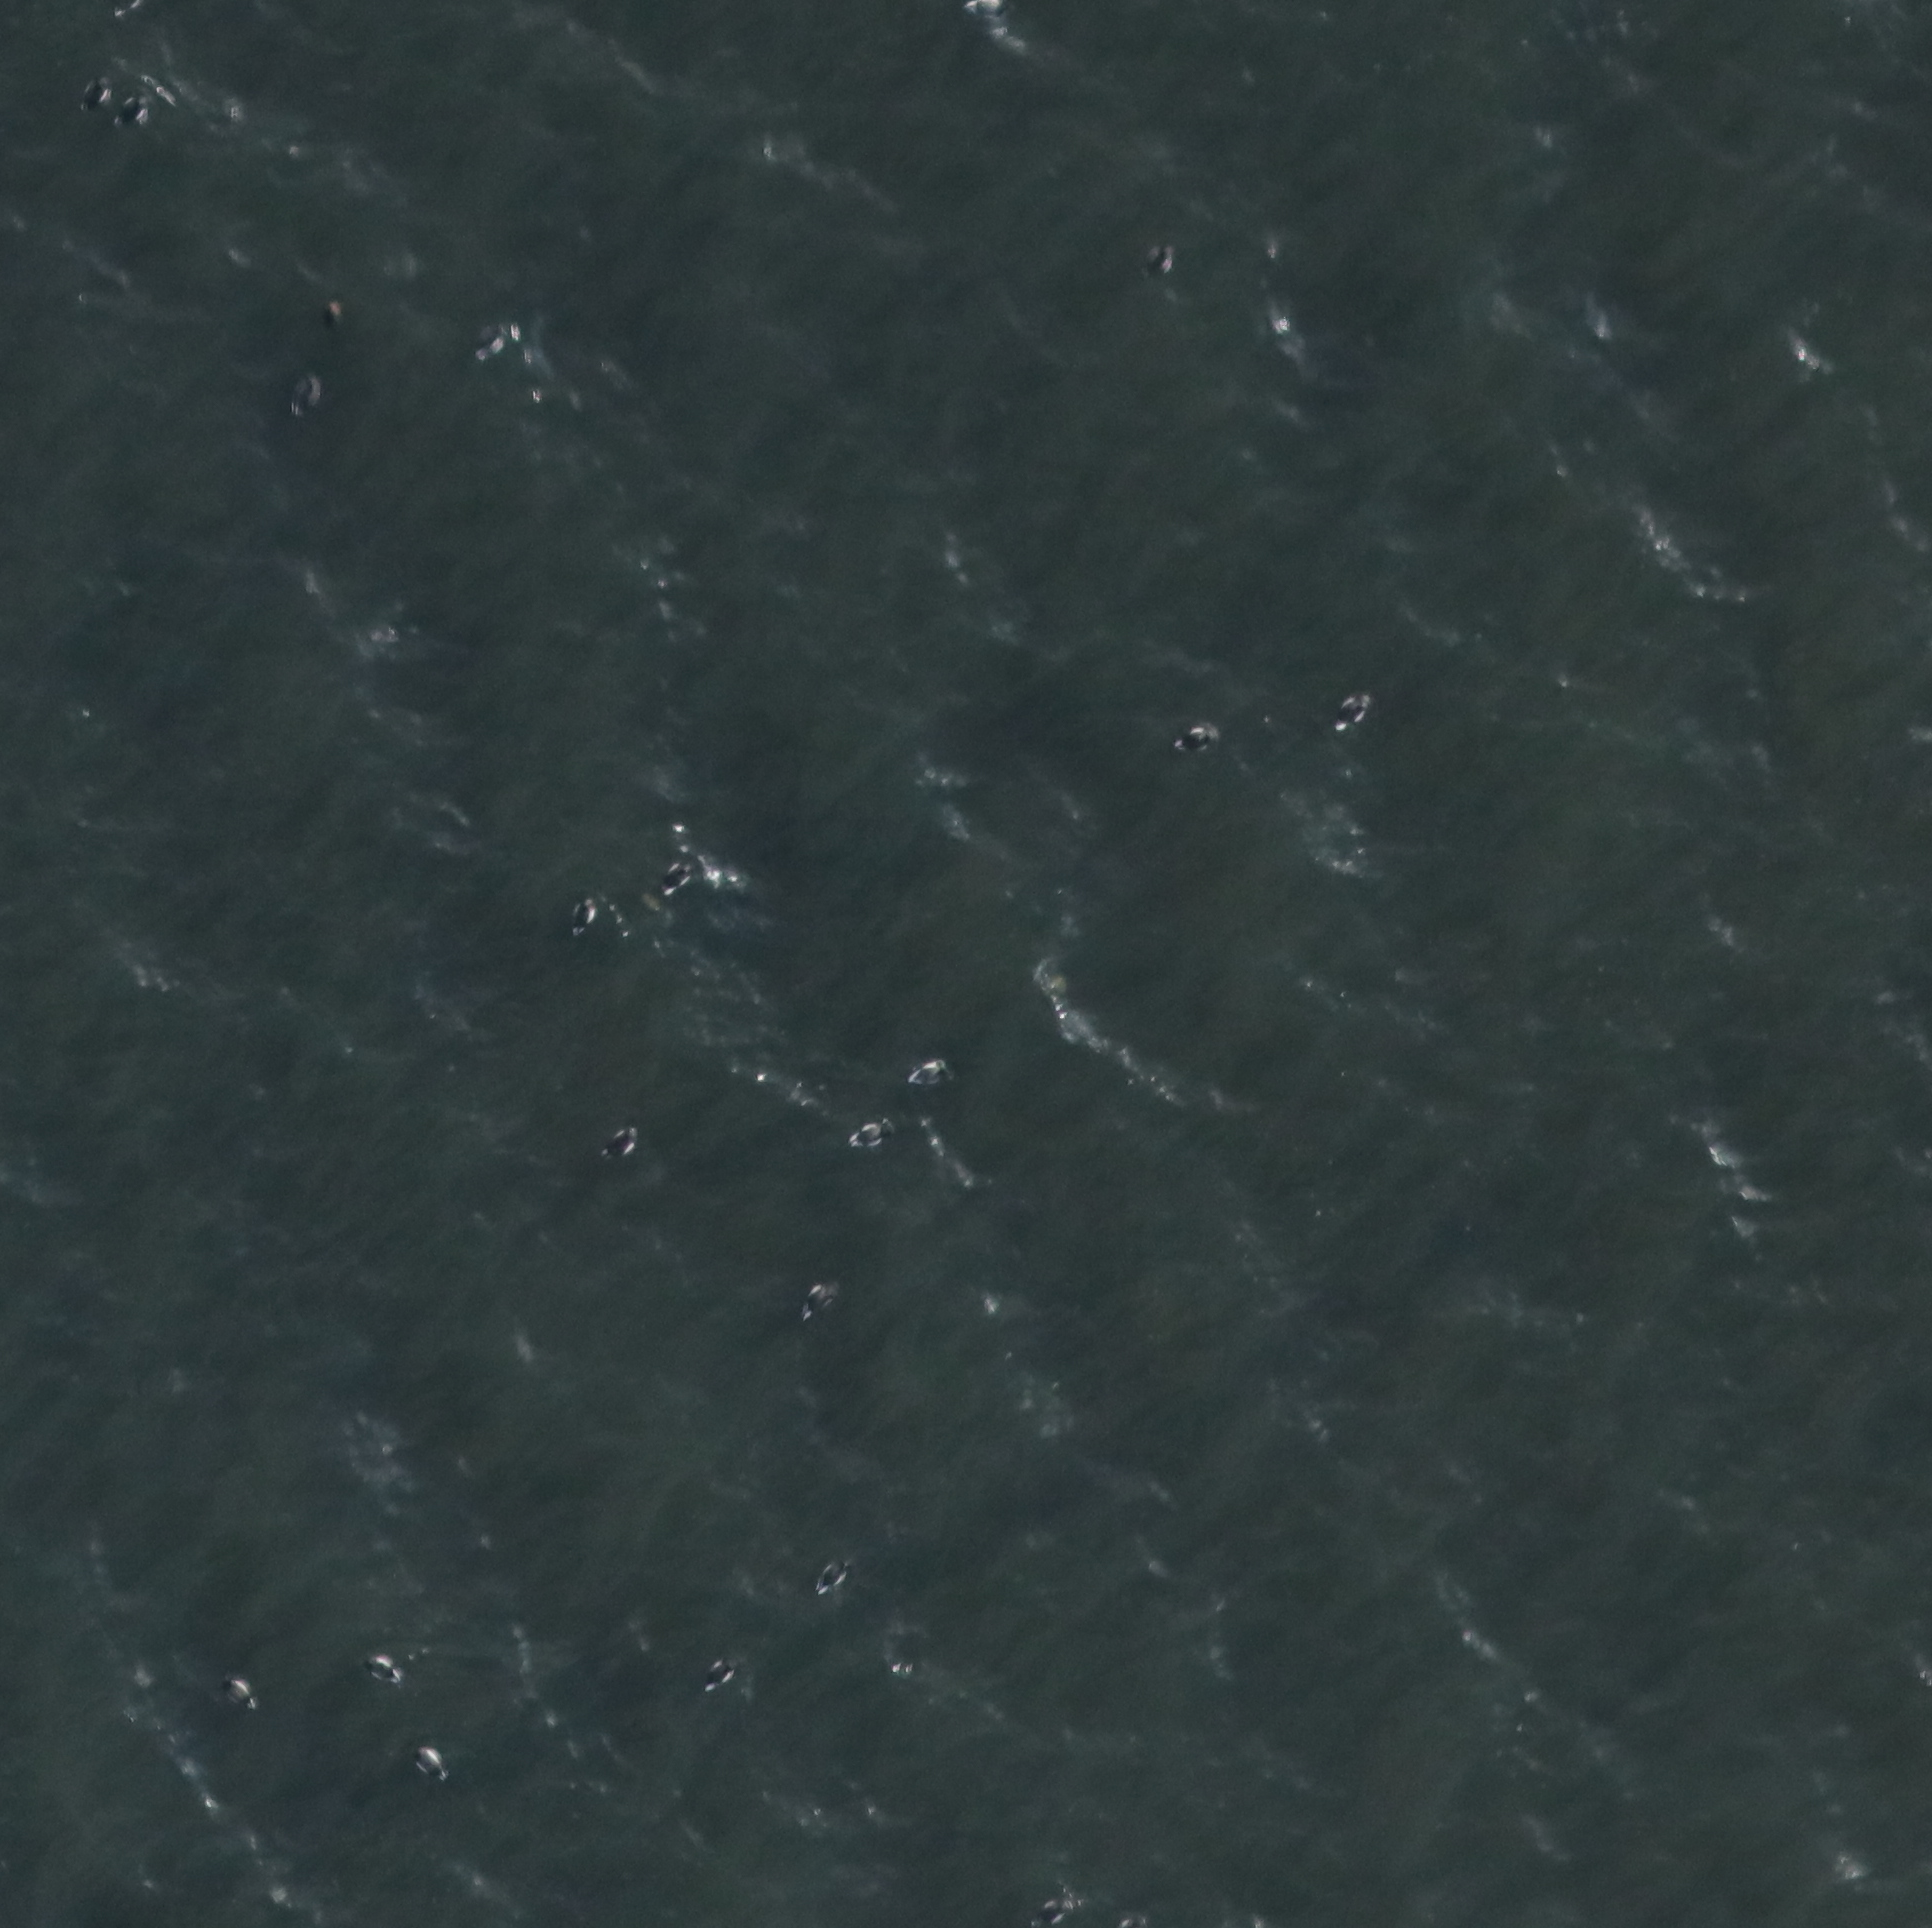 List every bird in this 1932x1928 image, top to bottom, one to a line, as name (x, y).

brant (128, 0)
brant (988, 8)
brant (98, 96)
brant (134, 111)
brant (1156, 260)
other bird (337, 313)
brant (487, 338)
brant (307, 397)
brant (1351, 709)
brant (1196, 738)
brant (677, 878)
brant (582, 912)
brant (931, 1072)
brant (871, 1135)
brant (622, 1142)
brant (820, 1303)
brant (830, 1574)
brant (381, 1669)
brant (720, 1673)
brant (235, 1690)
brant (429, 1763)
brant (1049, 1916)